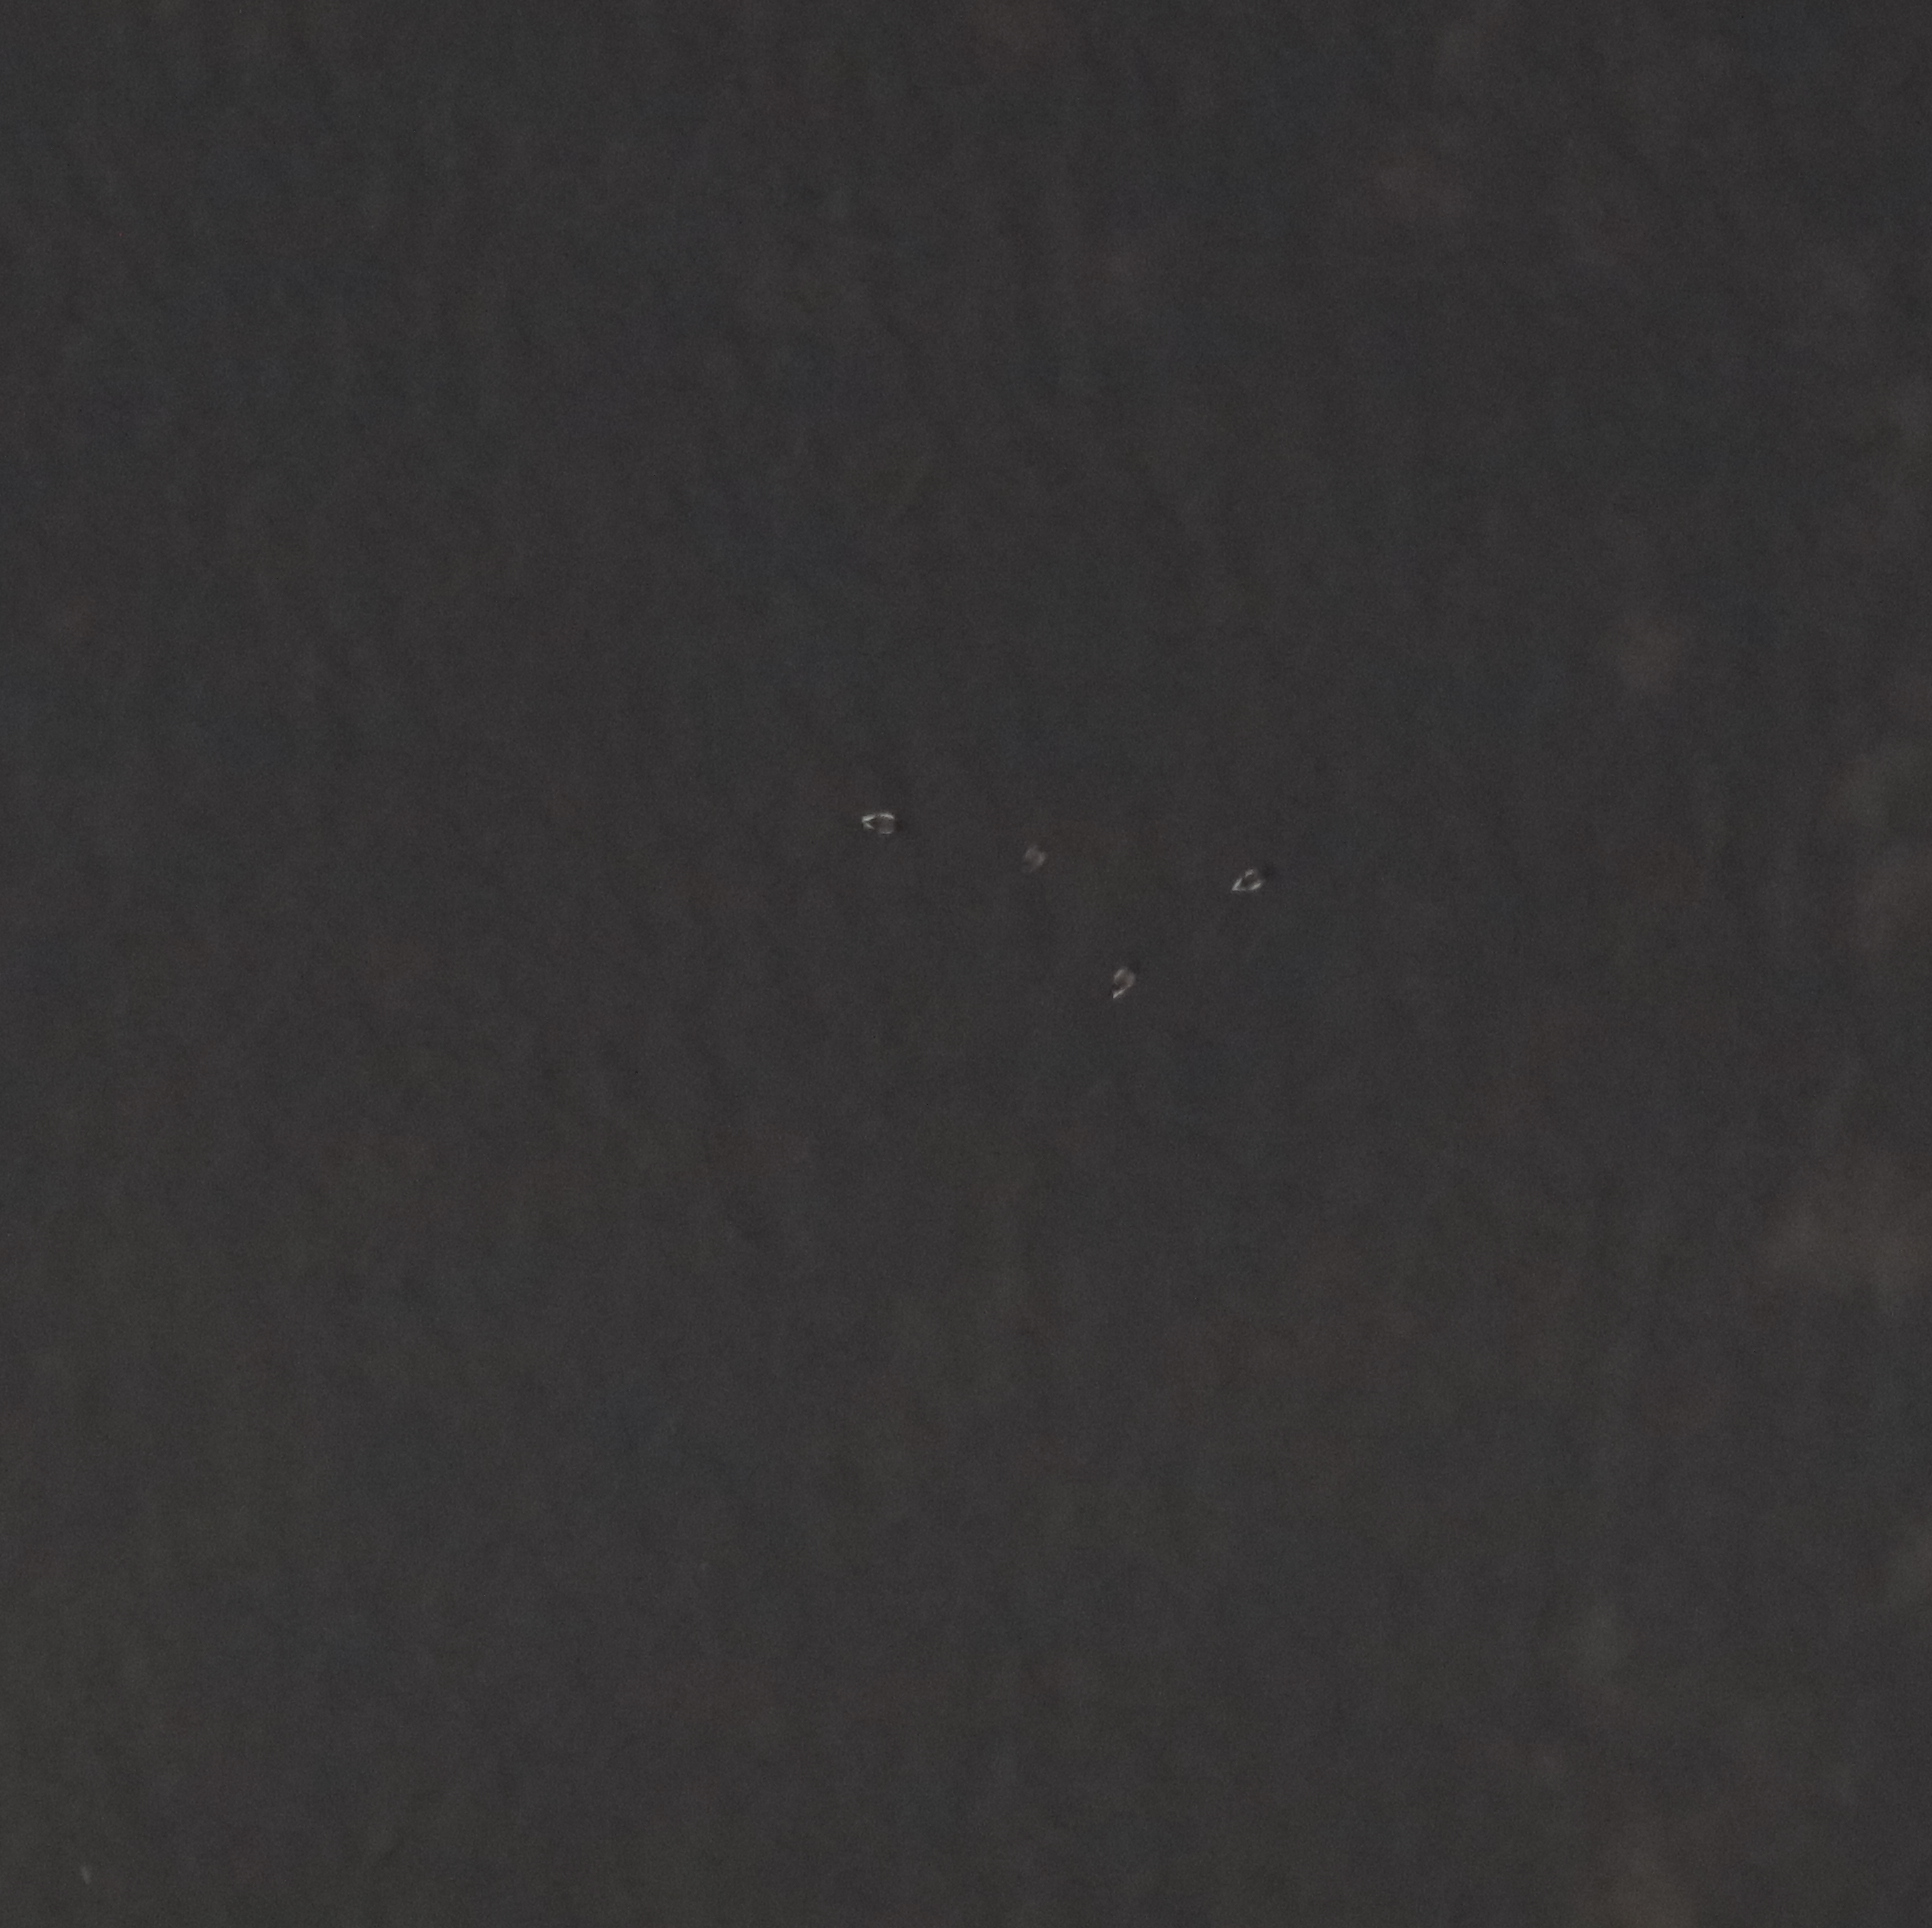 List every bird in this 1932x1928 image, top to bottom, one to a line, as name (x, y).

brant (881, 823)
brant (1034, 861)
brant (1252, 880)
brant (1126, 981)